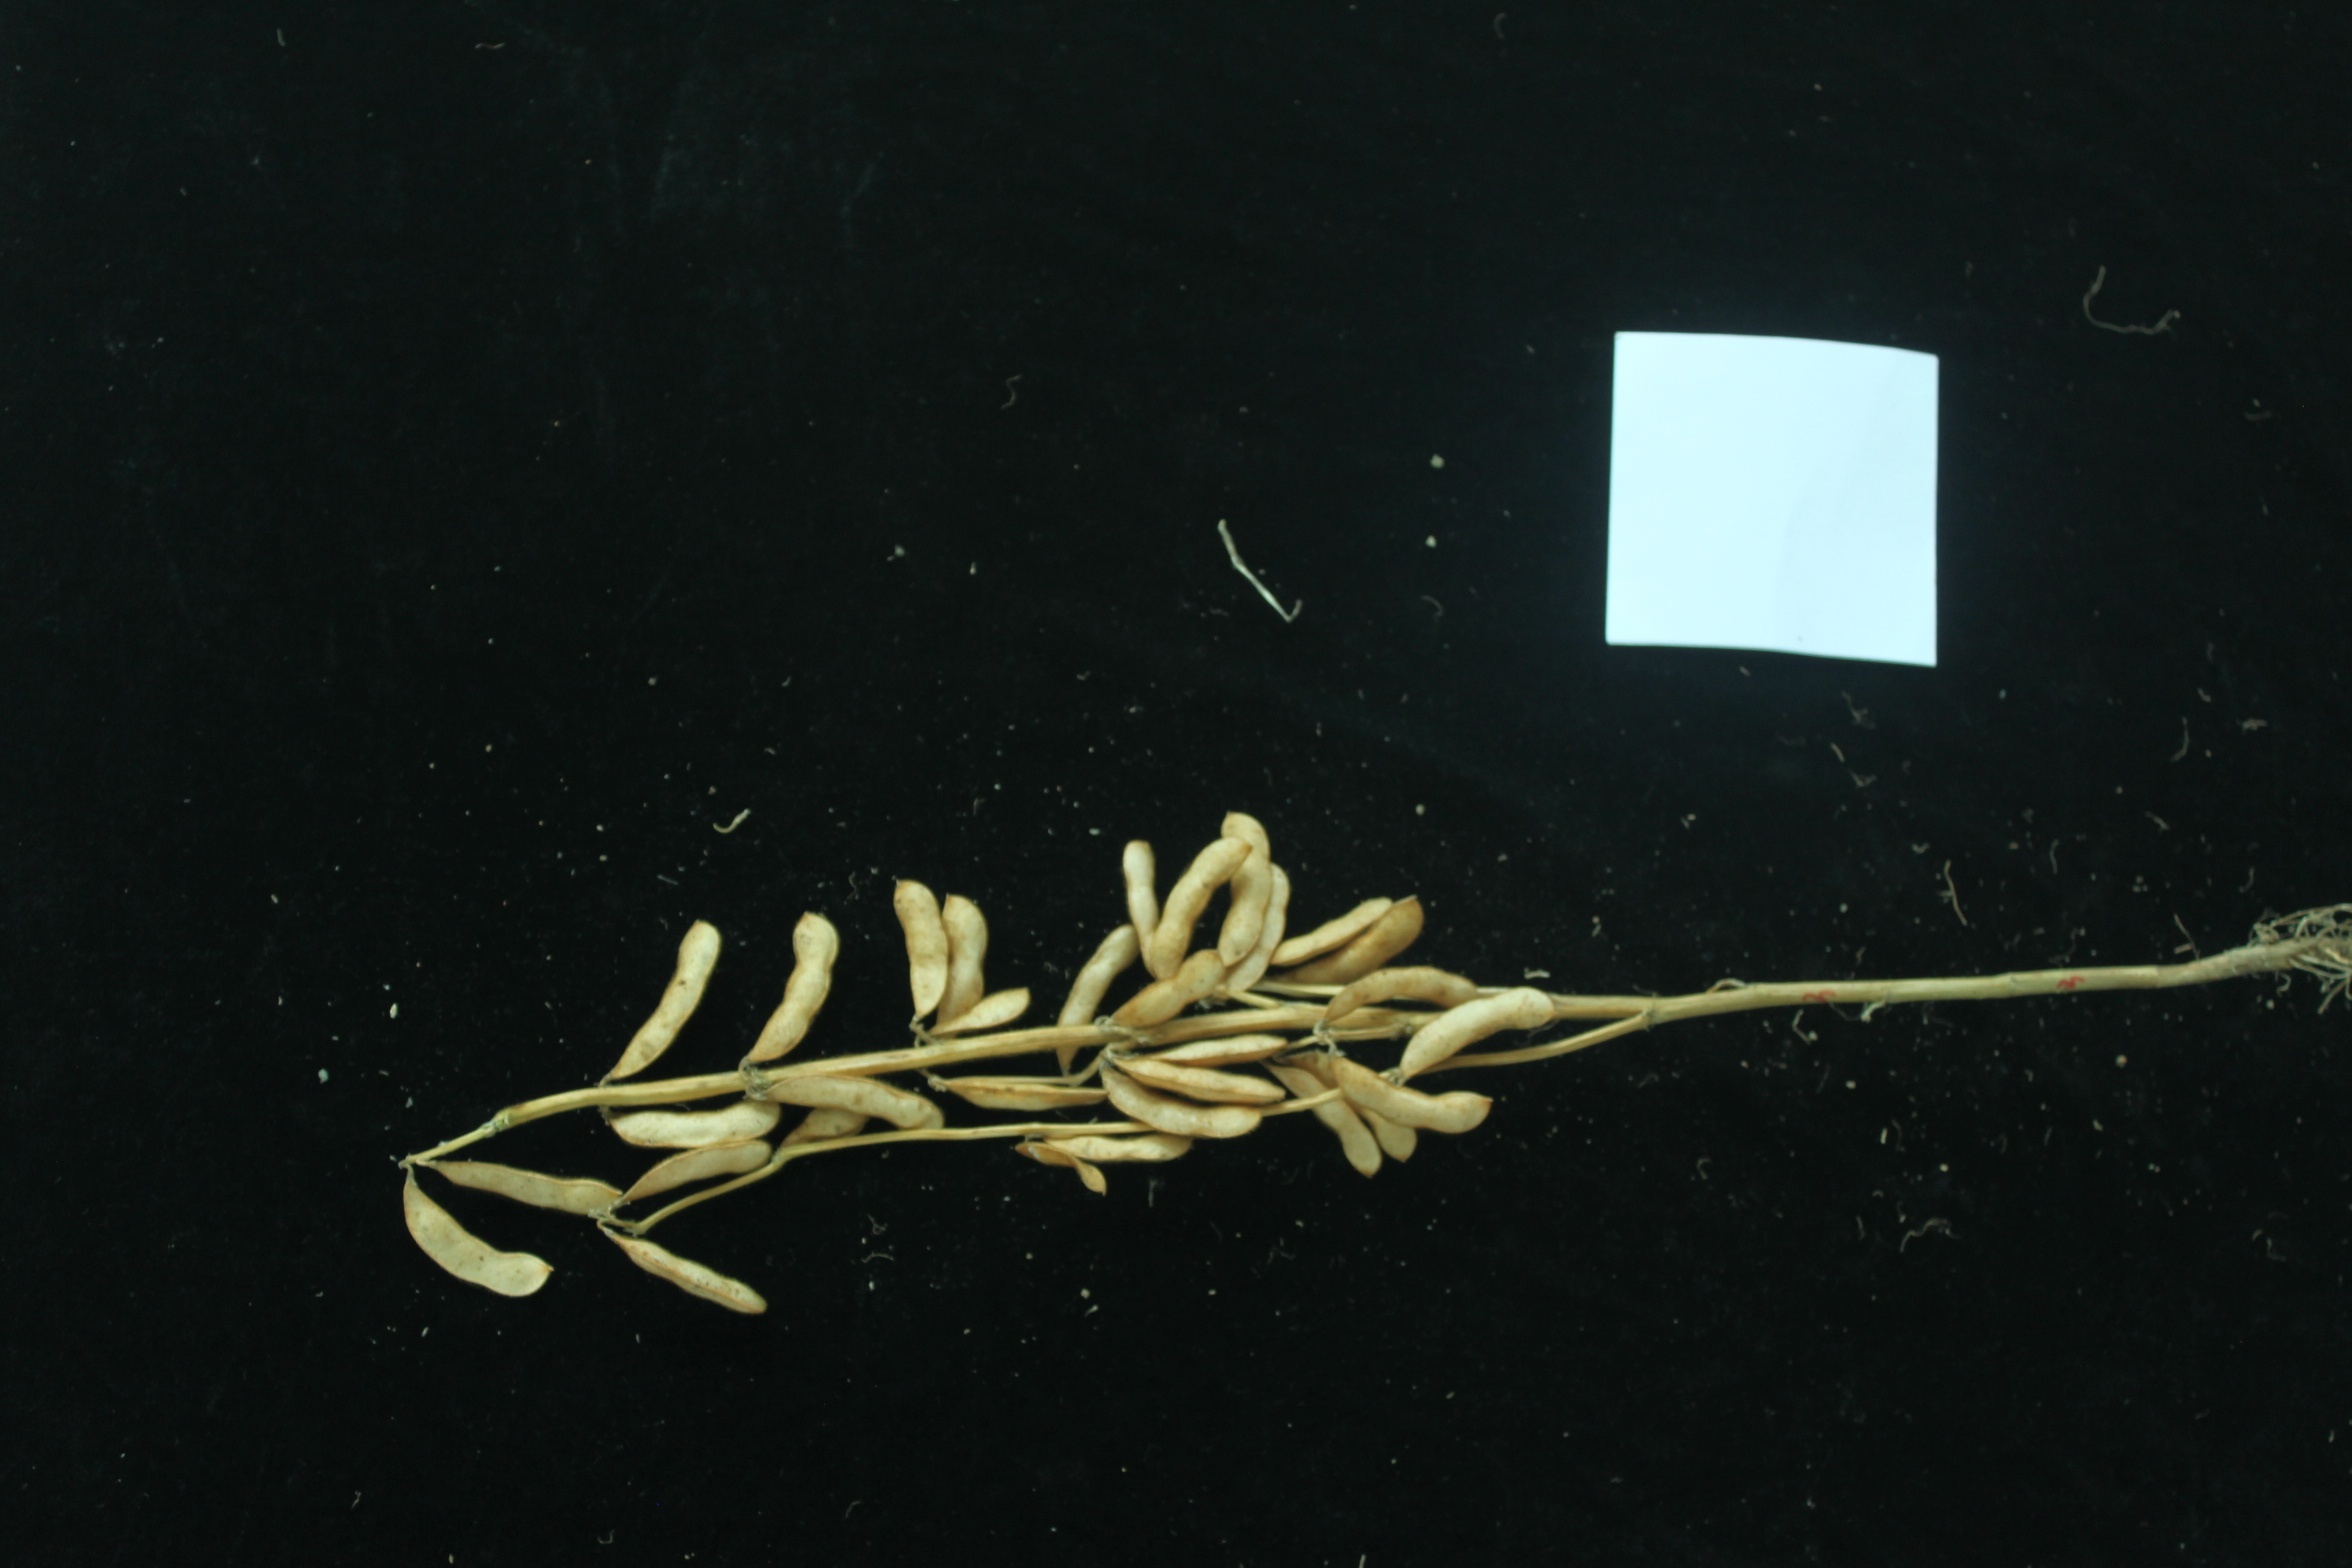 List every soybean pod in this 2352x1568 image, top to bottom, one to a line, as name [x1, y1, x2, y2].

soybean pod [1216, 809, 1272, 966]
soybean pod [1149, 837, 1253, 980]
soybean pod [1122, 839, 1160, 978]
soybean pod [1224, 861, 1290, 991]
soybean pod [894, 879, 947, 1023]
soybean pod [936, 892, 987, 1023]
soybean pod [1266, 895, 1423, 992]
soybean pod [1270, 895, 1392, 965]
soybean pod [741, 911, 838, 1066]
soybean pod [601, 919, 721, 1082]
soybean pod [1054, 925, 1142, 1079]
soybean pod [1104, 948, 1225, 1027]
soybean pod [1319, 966, 1476, 1031]
soybean pod [925, 985, 1031, 1036]
soybean pod [1399, 986, 1554, 1083]
soybean pod [1111, 1033, 1288, 1065]
soybean pod [1273, 1049, 1493, 1133]
soybean pod [1112, 1059, 1285, 1103]
soybean pod [1100, 1060, 1262, 1138]
soybean pod [1263, 1064, 1381, 1177]
soybean pod [749, 1073, 943, 1130]
soybean pod [936, 1079, 1109, 1111]
soybean pod [609, 1099, 780, 1148]
soybean pod [1352, 1102, 1416, 1161]
soybean pod [779, 1107, 869, 1147]
soybean pod [1044, 1132, 1191, 1161]
soybean pod [617, 1139, 772, 1206]
soybean pod [1014, 1143, 1105, 1191]
soybean pod [420, 1162, 621, 1216]
soybean pod [403, 1164, 552, 1296]
soybean pod [605, 1232, 764, 1312]